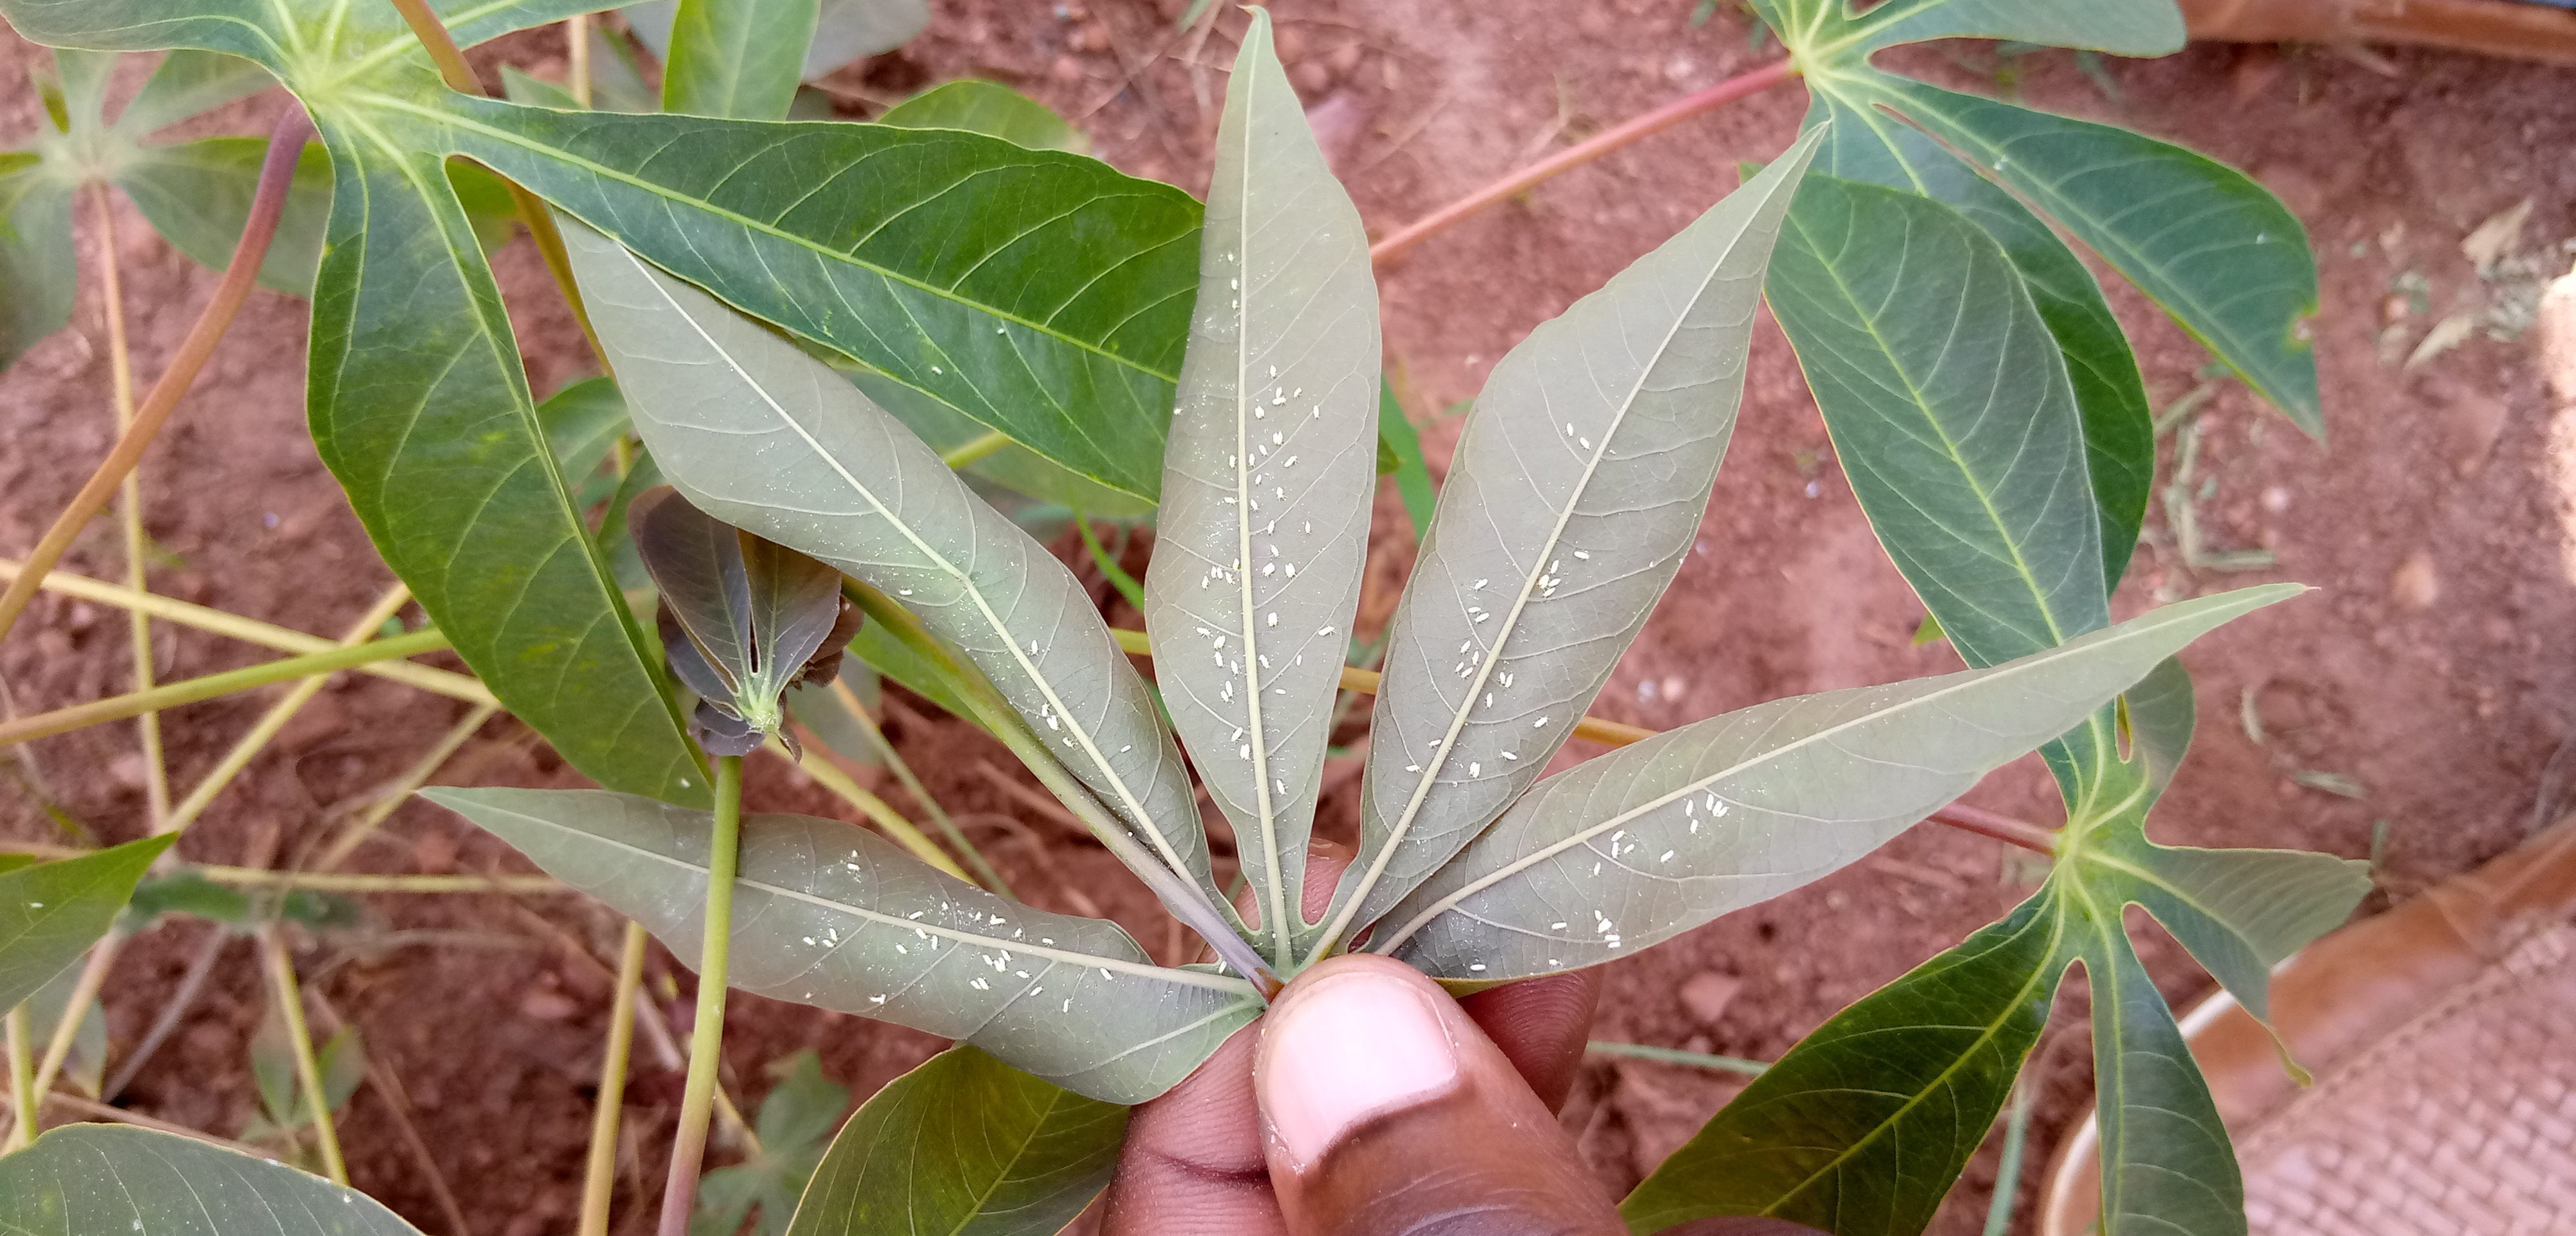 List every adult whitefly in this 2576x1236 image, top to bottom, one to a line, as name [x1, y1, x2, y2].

whitefly [1225, 253, 1236, 263]
whitefly [1230, 277, 1240, 292]
whitefly [1231, 298, 1239, 312]
whitefly [995, 324, 1012, 337]
whitefly [929, 362, 948, 379]
whitefly [1267, 363, 1278, 379]
whitefly [1291, 384, 1303, 400]
whitefly [1274, 385, 1283, 398]
whitefly [1271, 397, 1288, 406]
whitefly [1311, 402, 1322, 419]
whitefly [1258, 406, 1265, 418]
whitefly [1171, 406, 1184, 417]
whitefly [1254, 407, 1261, 420]
whitefly [1564, 420, 1575, 439]
whitefly [1276, 429, 1285, 446]
whitefly [1272, 431, 1277, 445]
whitefly [1578, 435, 1593, 452]
whitefly [1257, 442, 1269, 456]
whitefly [1247, 451, 1256, 468]
whitefly [1227, 453, 1237, 471]
whitefly [1282, 454, 1299, 470]
whitefly [1254, 472, 1263, 487]
whitefly [1274, 484, 1289, 503]
whitefly [1221, 495, 1238, 505]
whitefly [1249, 496, 1260, 512]
whitefly [1266, 518, 1276, 536]
whitefly [1303, 519, 1312, 536]
whitefly [1269, 543, 1281, 558]
whitefly [1571, 548, 1591, 563]
whitefly [1549, 555, 1561, 576]
whitefly [1231, 556, 1241, 571]
whitefly [1262, 562, 1274, 574]
whitefly [1289, 562, 1297, 576]
whitefly [1284, 563, 1293, 579]
whitefly [1210, 565, 1217, 579]
whitefly [1217, 565, 1224, 581]
whitefly [1264, 566, 1276, 578]
whitefly [1224, 570, 1235, 585]
whitefly [1200, 572, 1209, 590]
whitefly [1537, 574, 1547, 586]
whitefly [1541, 575, 1550, 589]
whitefly [1548, 576, 1562, 589]
whitefly [1473, 577, 1490, 593]
whitefly [897, 585, 915, 598]
whitefly [1542, 586, 1557, 600]
whitefly [1465, 604, 1484, 615]
whitefly [1267, 611, 1272, 629]
whitefly [1272, 611, 1279, 626]
whitefly [1474, 611, 1491, 625]
whitefly [1317, 624, 1337, 638]
whitefly [1194, 626, 1212, 639]
whitefly [1213, 634, 1221, 650]
whitefly [1219, 635, 1226, 648]
whitefly [1028, 637, 1041, 657]
whitefly [1459, 639, 1473, 656]
whitefly [1472, 649, 1481, 666]
whitefly [1213, 650, 1225, 668]
whitefly [1294, 652, 1303, 668]
whitefly [1256, 653, 1272, 670]
whitefly [1229, 659, 1241, 677]
whitefly [1454, 660, 1465, 674]
whitefly [1460, 666, 1475, 680]
whitefly [1499, 669, 1507, 686]
whitefly [1504, 671, 1515, 689]
whitefly [1224, 680, 1236, 699]
whitefly [1273, 688, 1287, 697]
whitefly [1219, 688, 1230, 704]
whitefly [1484, 690, 1495, 709]
whitefly [1040, 701, 1052, 718]
whitefly [1050, 715, 1061, 731]
whitefly [1533, 715, 1549, 731]
whitefly [1046, 717, 1054, 731]
whitefly [1229, 725, 1245, 744]
whitefly [1061, 736, 1077, 751]
whitefly [1427, 738, 1443, 749]
whitefly [1244, 742, 1253, 762]
whitefly [1119, 744, 1133, 755]
whitefly [1238, 744, 1244, 760]
whitefly [1498, 747, 1520, 762]
whitefly [1467, 760, 1478, 777]
whitefly [1473, 761, 1483, 779]
whitefly [1402, 763, 1423, 774]
whitefly [1274, 777, 1289, 800]
whitefly [1704, 792, 1716, 812]
whitefly [1684, 798, 1695, 818]
whitefly [1711, 800, 1724, 817]
whitefly [1716, 805, 1730, 819]
whitefly [1688, 818, 1700, 836]
whitefly [1610, 829, 1625, 843]
whitefly [1610, 841, 1620, 862]
whitefly [1623, 843, 1635, 856]
whitefly [1658, 848, 1676, 864]
whitefly [1591, 859, 1602, 877]
whitefly [846, 862, 862, 874]
whitefly [939, 900, 952, 913]
whitefly [907, 908, 925, 920]
whitefly [1593, 908, 1603, 922]
whitefly [973, 910, 984, 924]
whitefly [989, 913, 998, 920]
whitefly [988, 917, 1009, 926]
whitefly [1597, 917, 1609, 930]
whitefly [1548, 920, 1569, 932]
whitefly [1598, 921, 1613, 935]
whitefly [914, 926, 927, 941]
whitefly [828, 926, 839, 942]
whitefly [1012, 926, 1025, 941]
whitefly [931, 933, 940, 953]
whitefly [1603, 933, 1622, 942]
whitefly [802, 934, 817, 947]
whitefly [1041, 936, 1056, 947]
whitefly [821, 938, 835, 950]
whitefly [1607, 941, 1623, 950]
whitefly [894, 942, 910, 956]
whitefly [1000, 948, 1014, 963]
whitefly [981, 953, 993, 967]
whitefly [998, 956, 1008, 973]
whitefly [1547, 957, 1560, 968]
whitefly [1217, 959, 1231, 976]
whitefly [992, 959, 1001, 973]
whitefly [1466, 962, 1491, 975]
whitefly [1097, 966, 1116, 982]
whitefly [1014, 969, 1032, 981]
whitefly [976, 976, 993, 992]
whitefly [969, 979, 982, 991]
whitefly [1029, 984, 1044, 998]
whitefly [880, 992, 887, 1006]
whitefly [869, 995, 880, 1003]
whitefly [1061, 997, 1072, 1015]